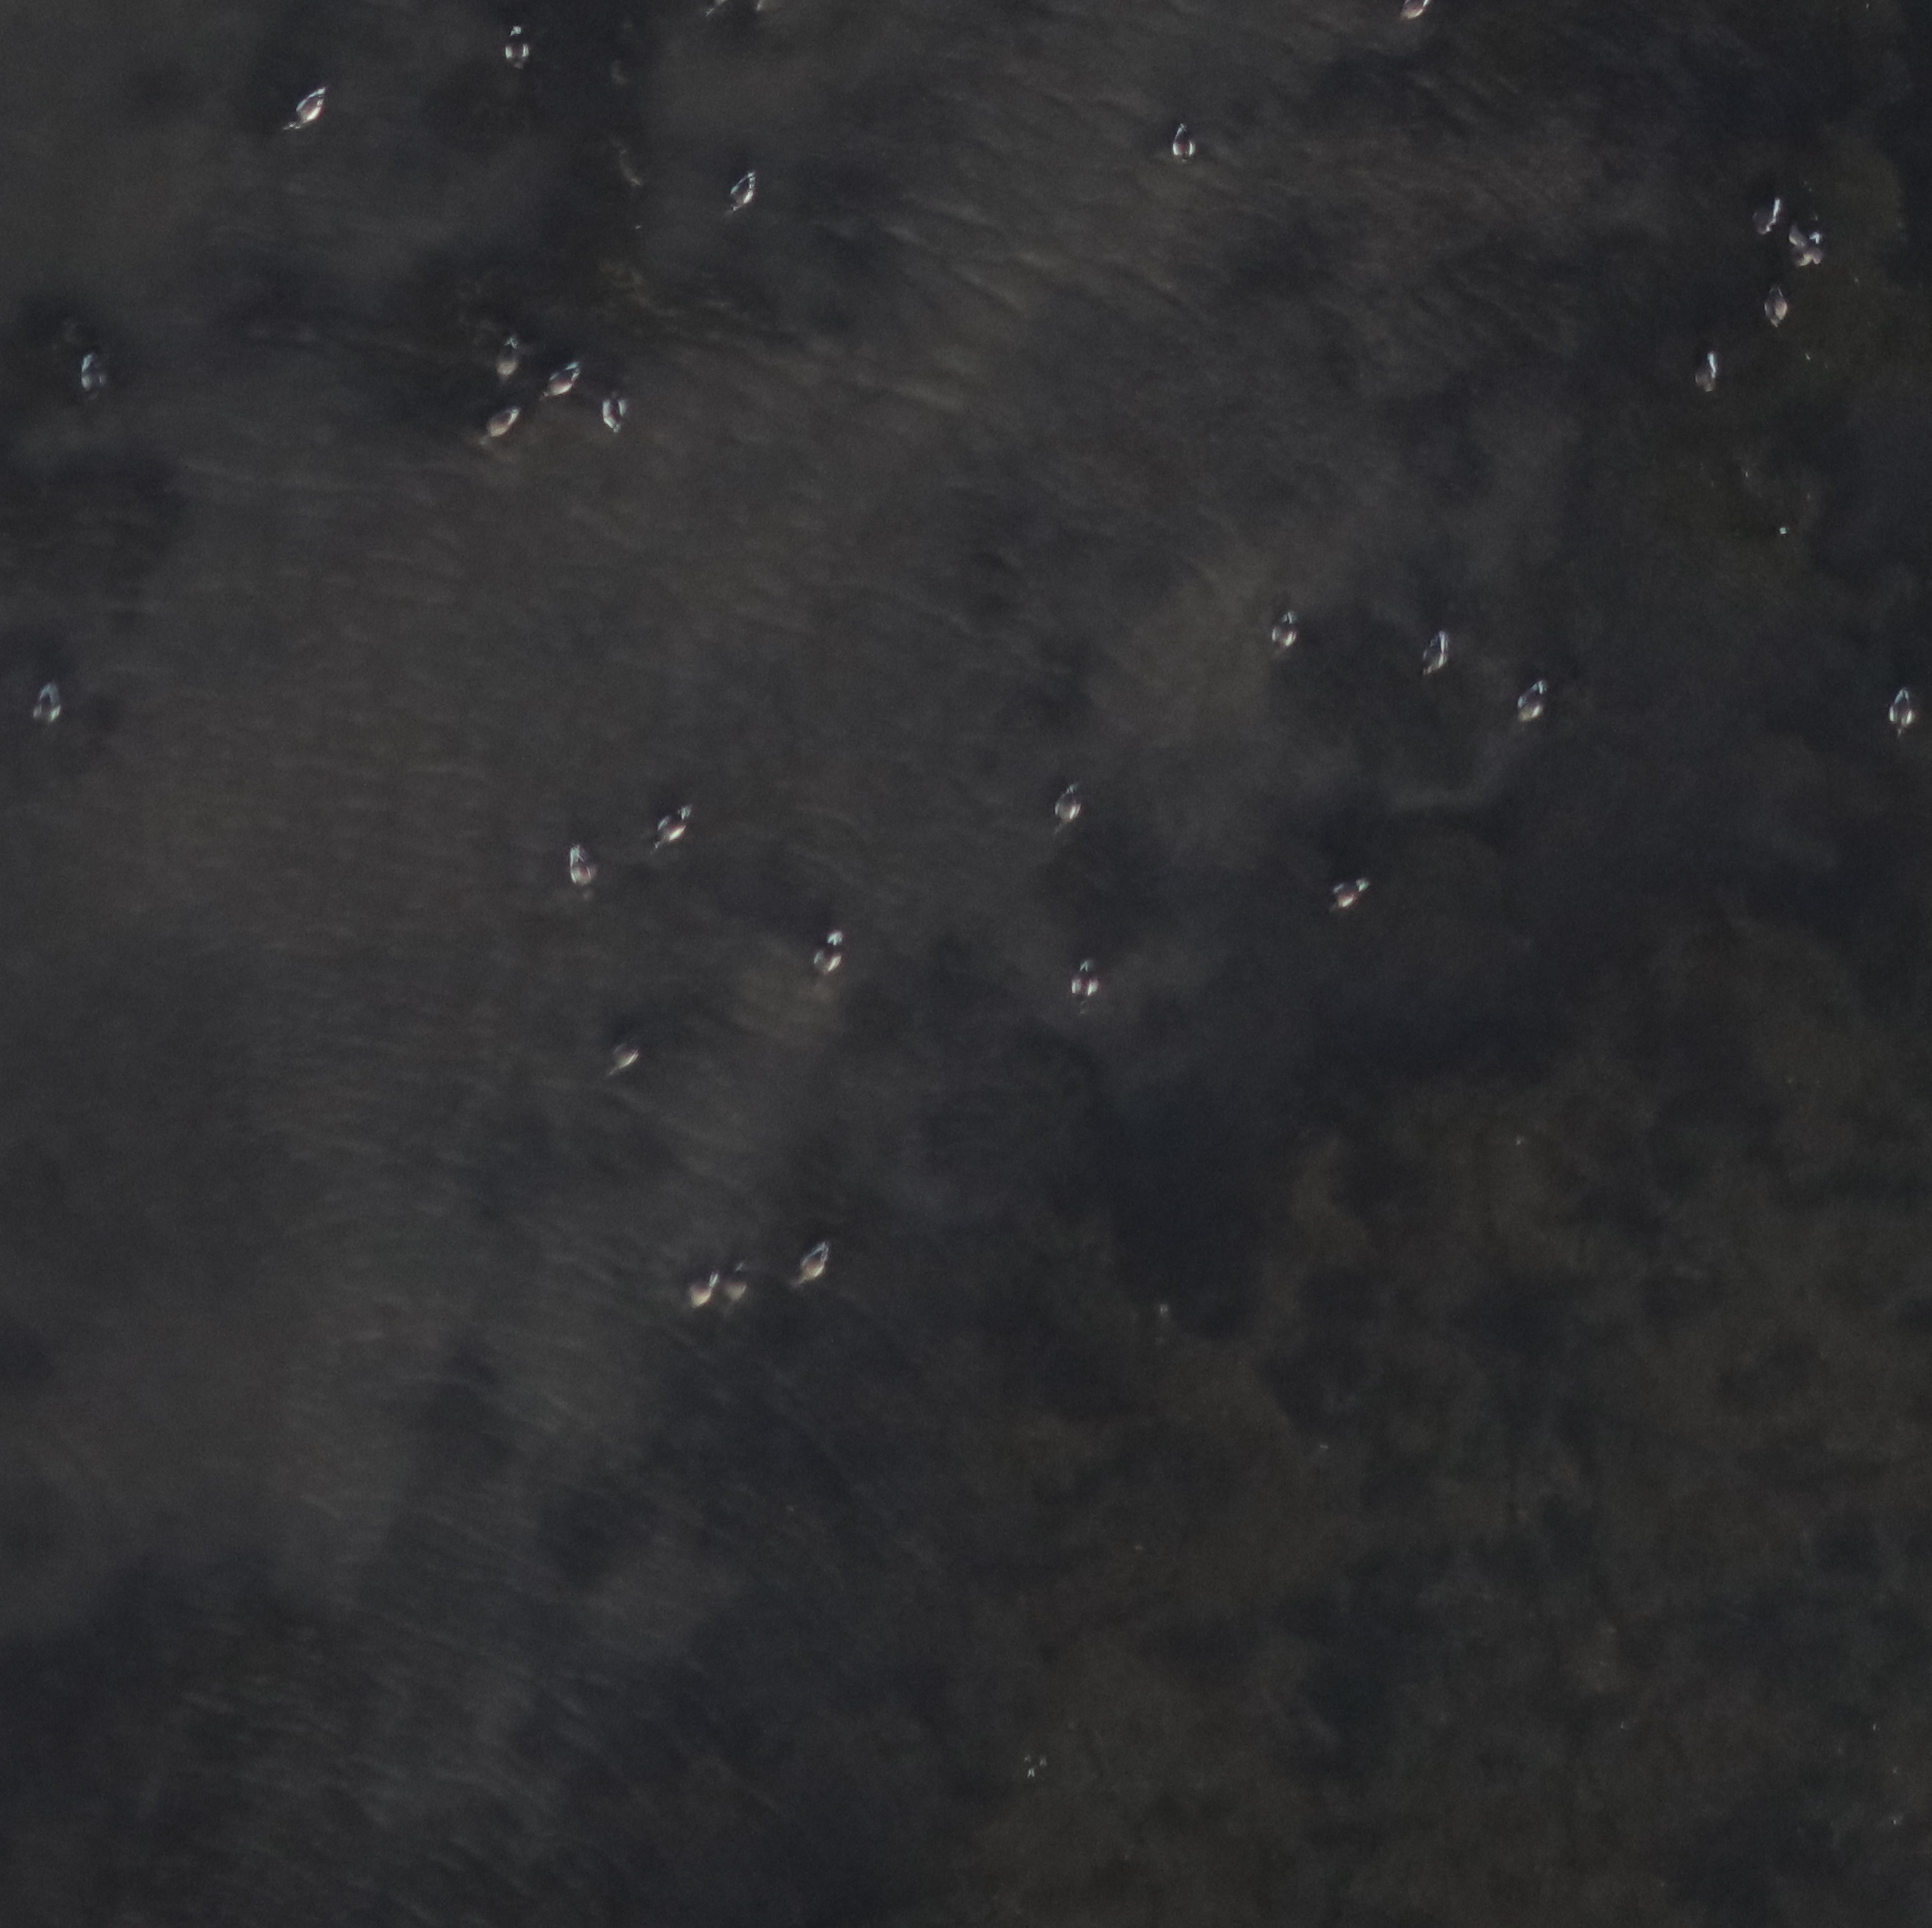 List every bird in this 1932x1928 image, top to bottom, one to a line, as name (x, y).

brant (1419, 10)
brant (516, 48)
brant (305, 109)
brant (1183, 144)
brant (740, 193)
brant (1766, 206)
brant (1805, 246)
brant (1776, 306)
brant (506, 360)
brant (91, 372)
brant (1701, 372)
brant (560, 380)
brant (612, 407)
brant (498, 423)
brant (1285, 633)
brant (1434, 654)
brant (1531, 704)
brant (49, 707)
brant (1900, 712)
brant (1067, 807)
brant (671, 829)
brant (580, 872)
brant (1346, 894)
brant (825, 957)
brant (1084, 984)
brant (622, 1052)
brant (811, 1267)
brant (735, 1285)
brant (701, 1292)